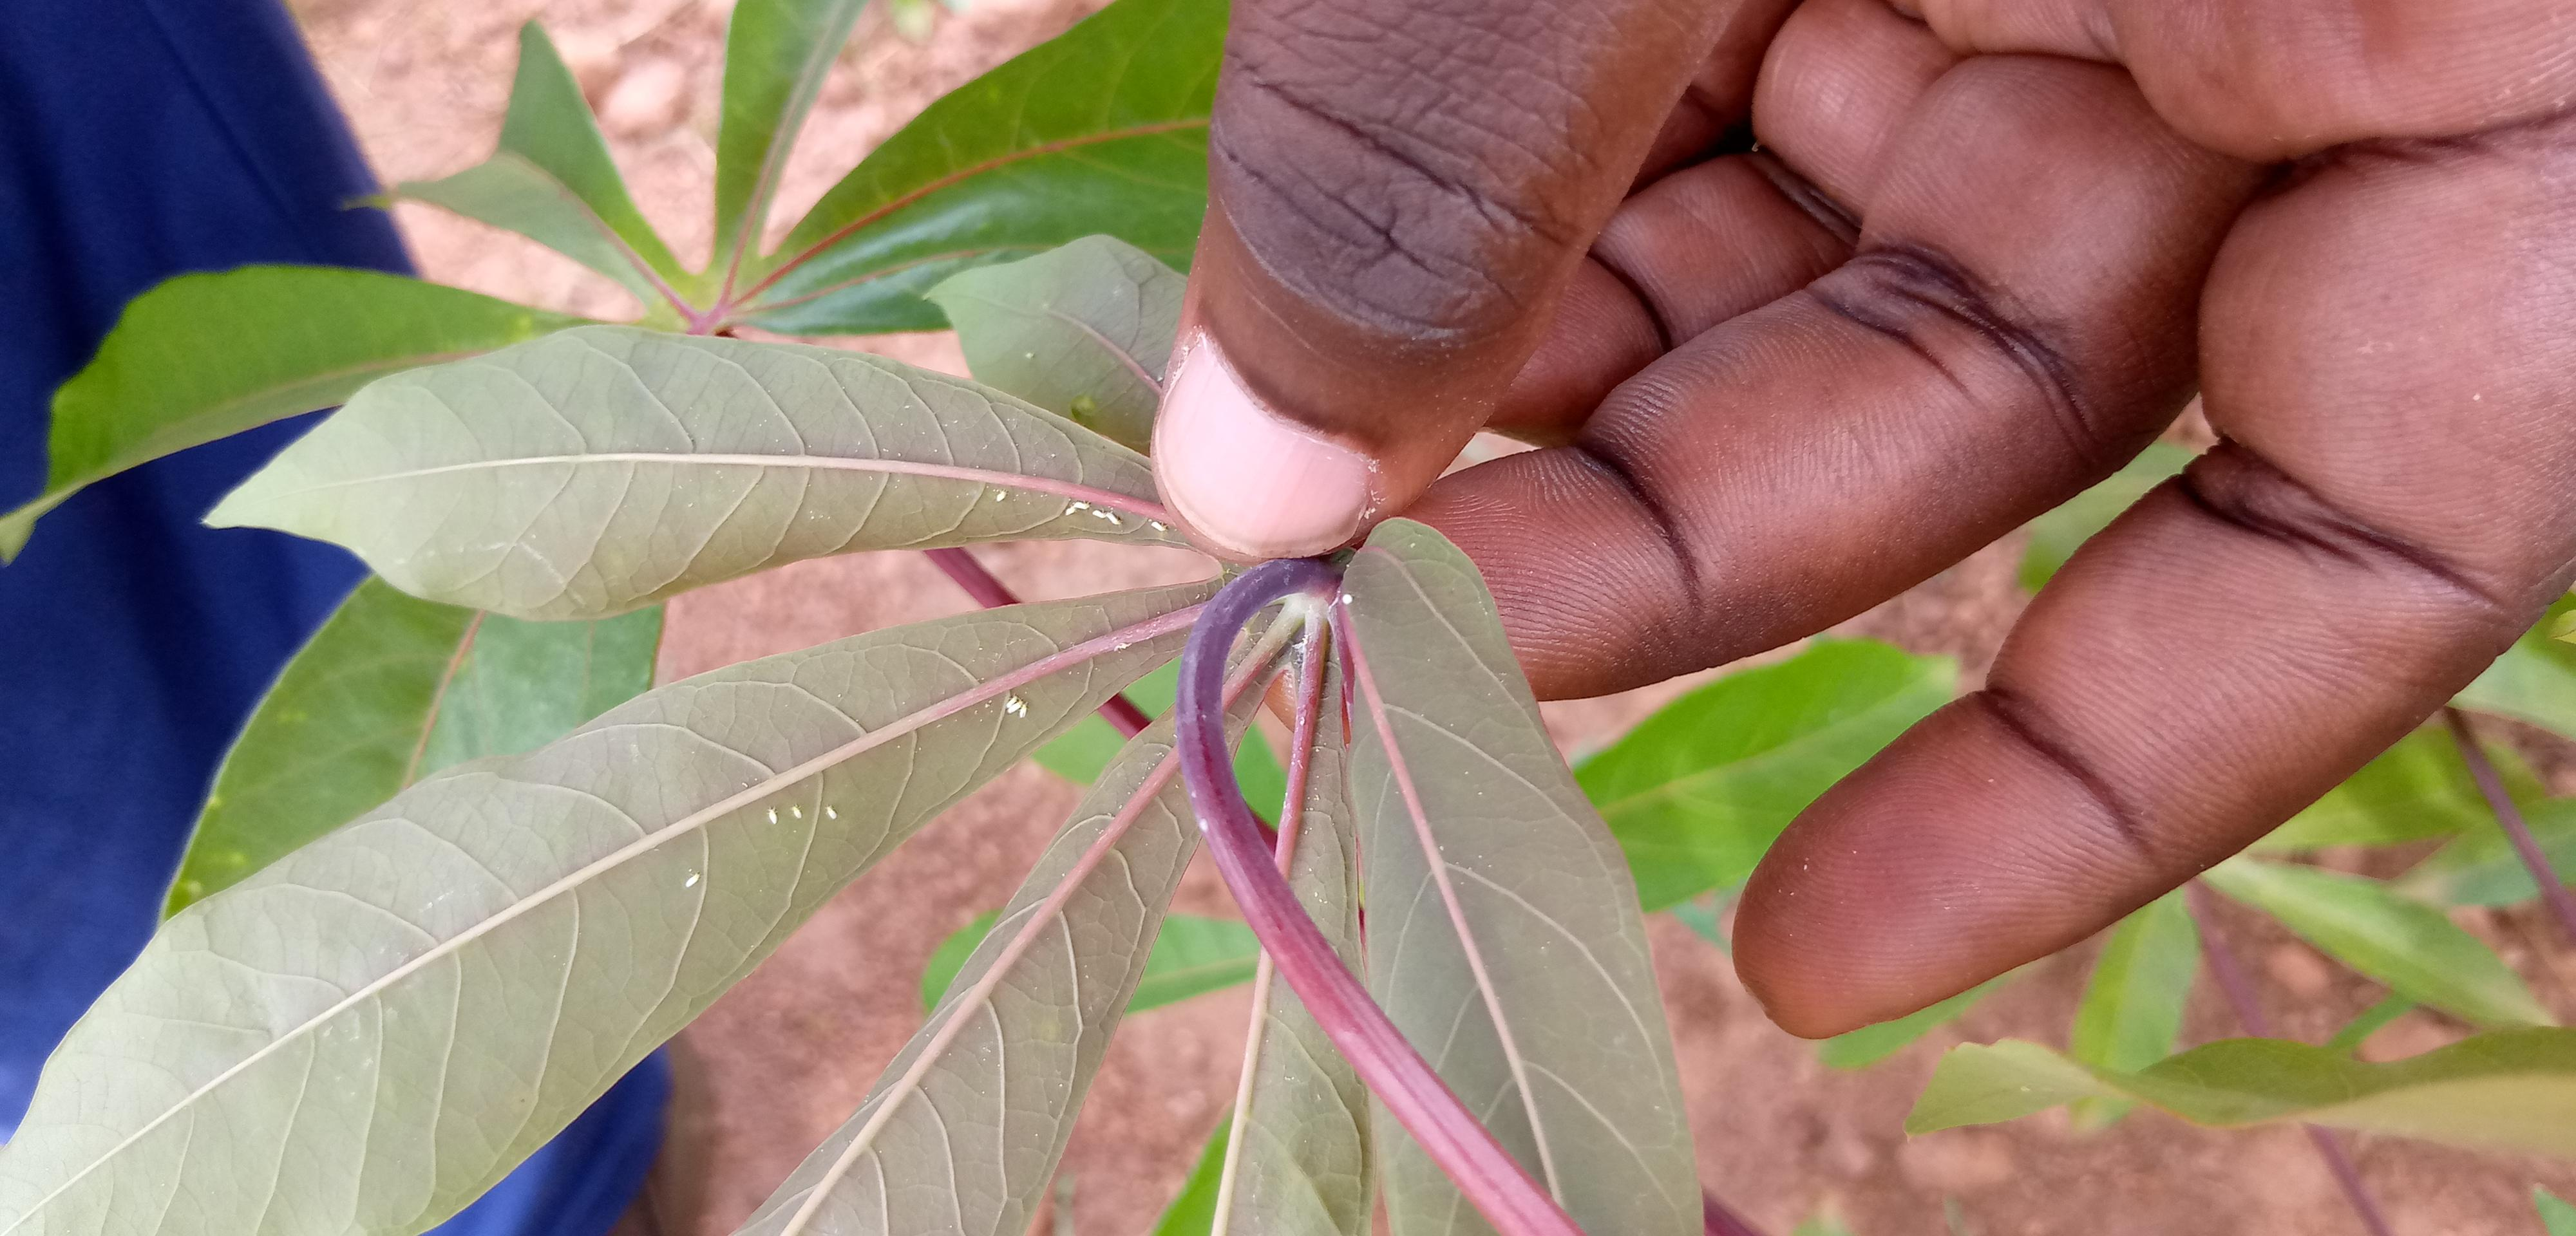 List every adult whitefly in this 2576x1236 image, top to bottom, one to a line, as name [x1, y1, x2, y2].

whitefly [992, 485, 1011, 506]
whitefly [1072, 500, 1091, 511]
whitefly [1063, 505, 1077, 518]
whitefly [1089, 507, 1106, 522]
whitefly [1105, 510, 1124, 527]
whitefly [1149, 520, 1168, 534]
whitefly [1005, 693, 1019, 710]
whitefly [1006, 698, 1025, 718]
whitefly [1018, 702, 1029, 720]
whitefly [824, 801, 840, 822]
whitefly [788, 802, 805, 821]
whitefly [766, 805, 780, 827]
whitefly [681, 868, 703, 890]